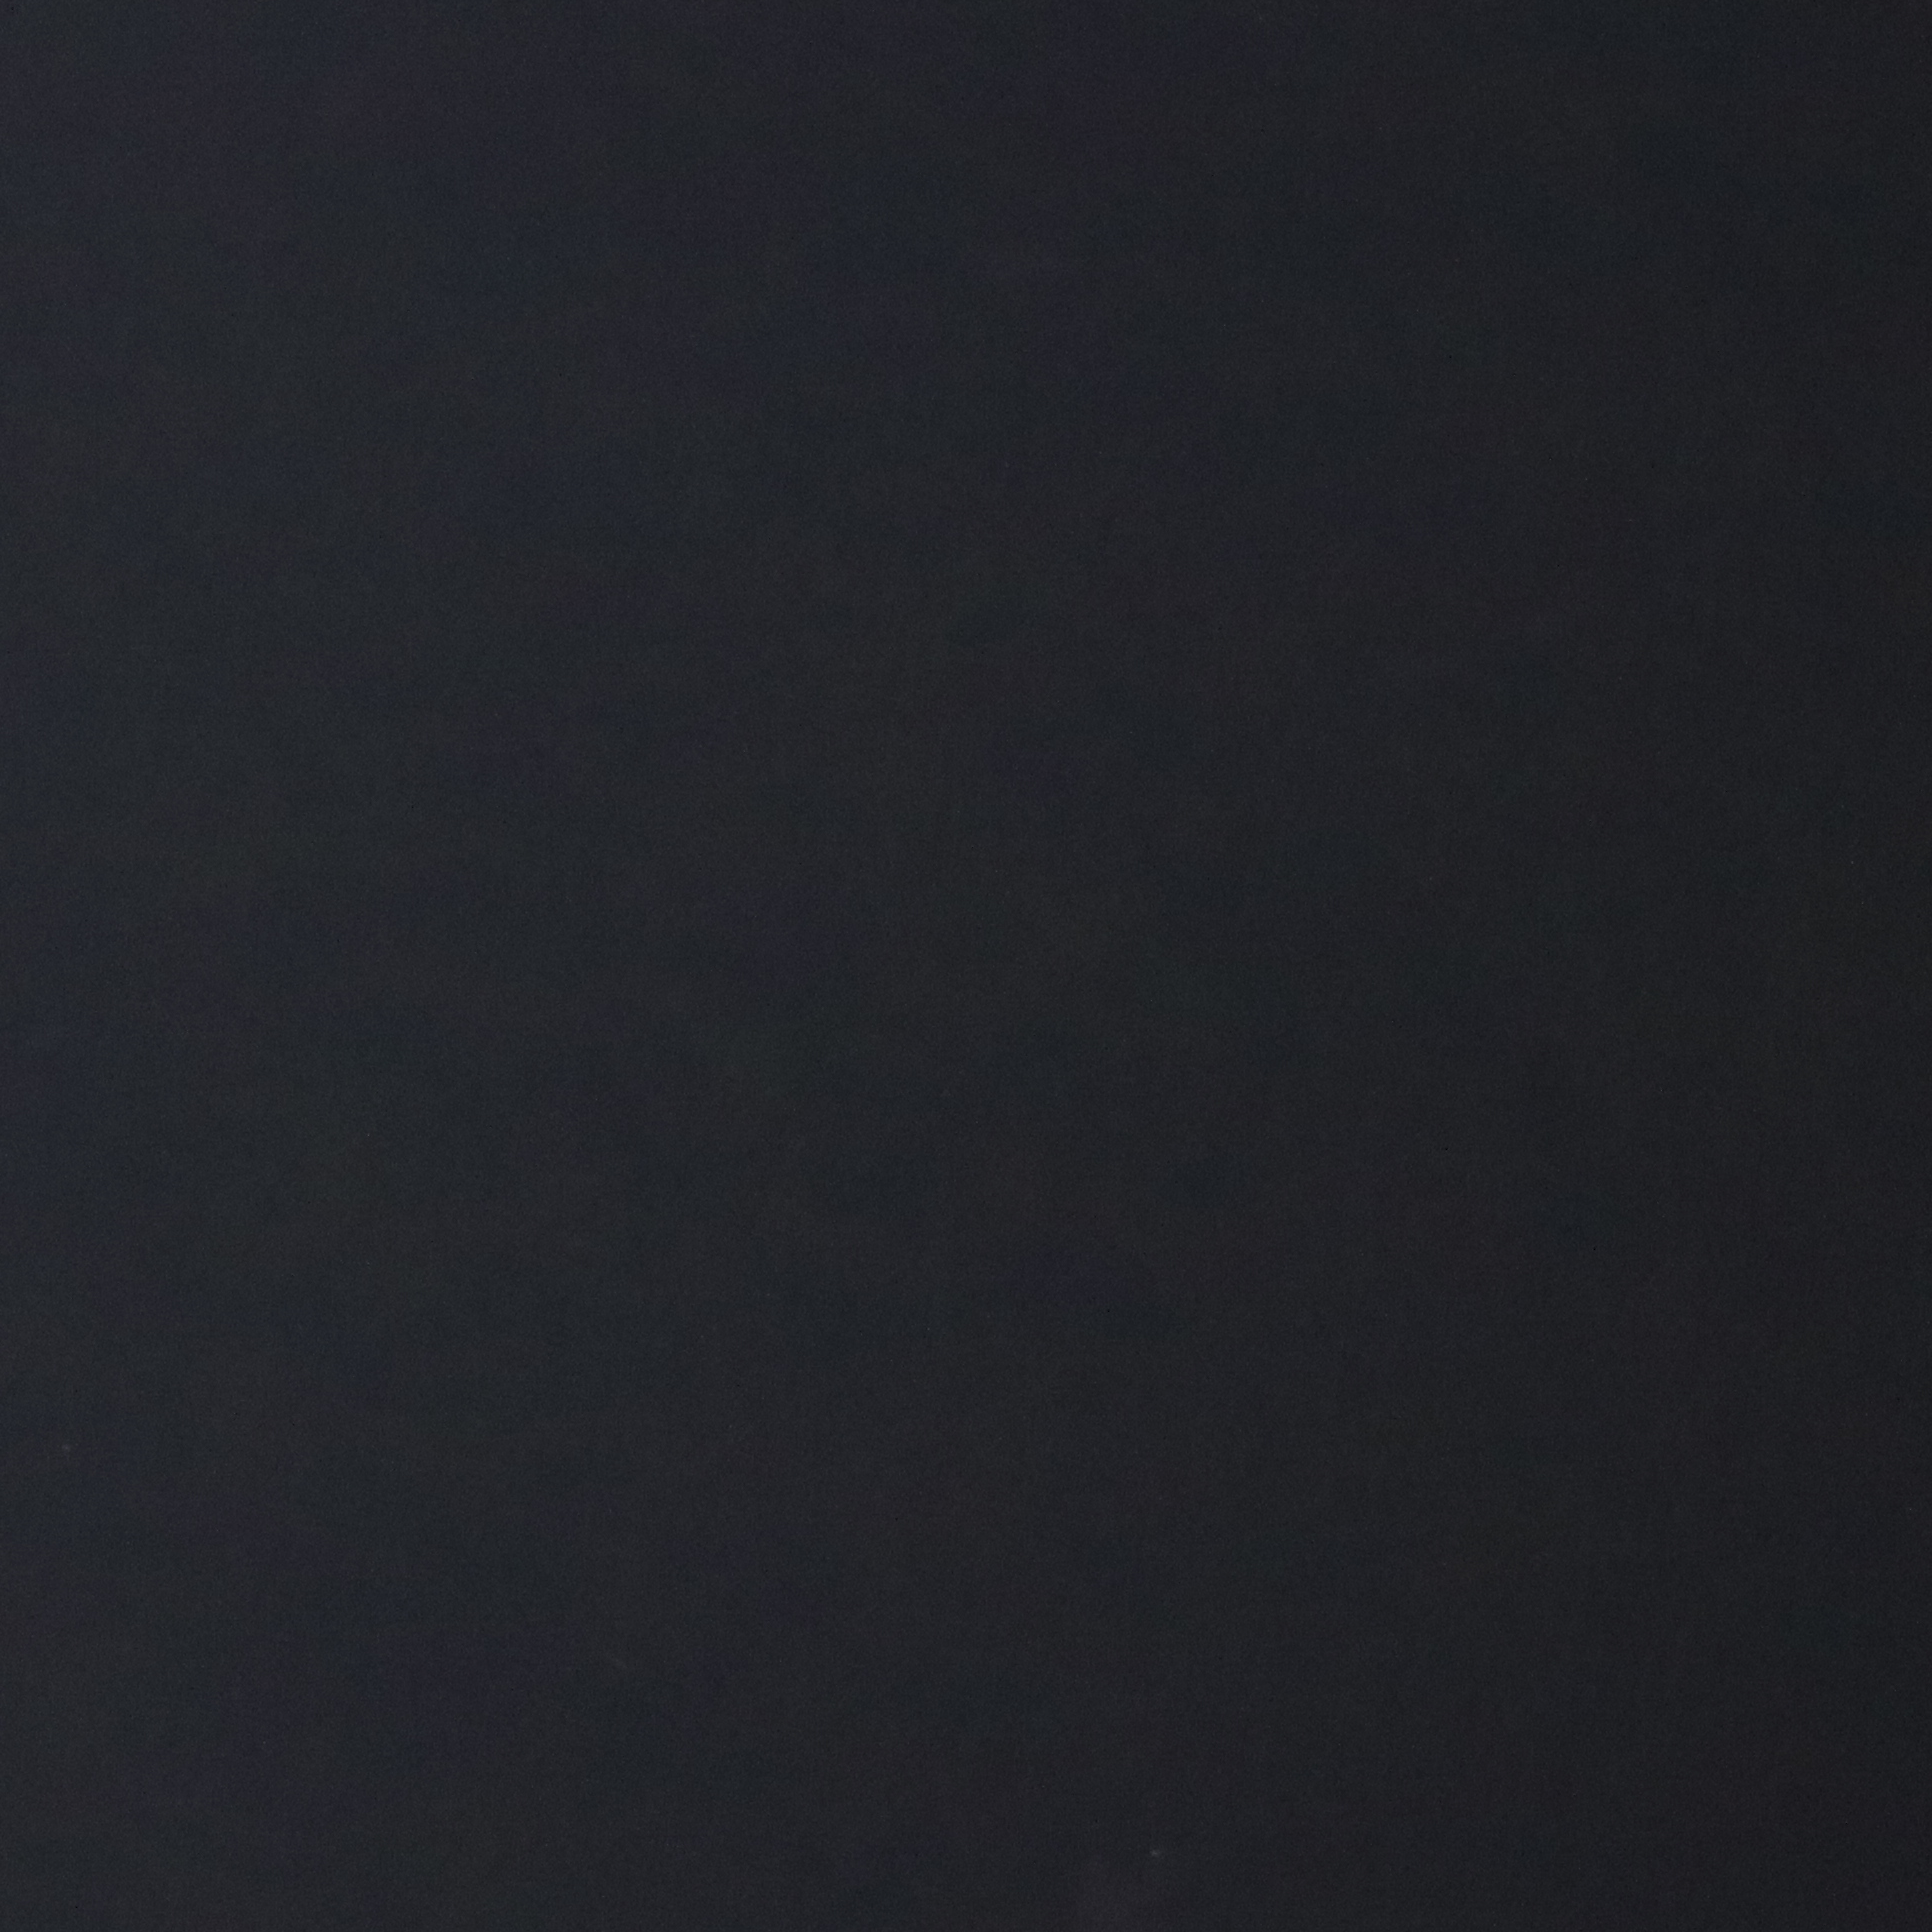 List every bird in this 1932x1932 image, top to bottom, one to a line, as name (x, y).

None